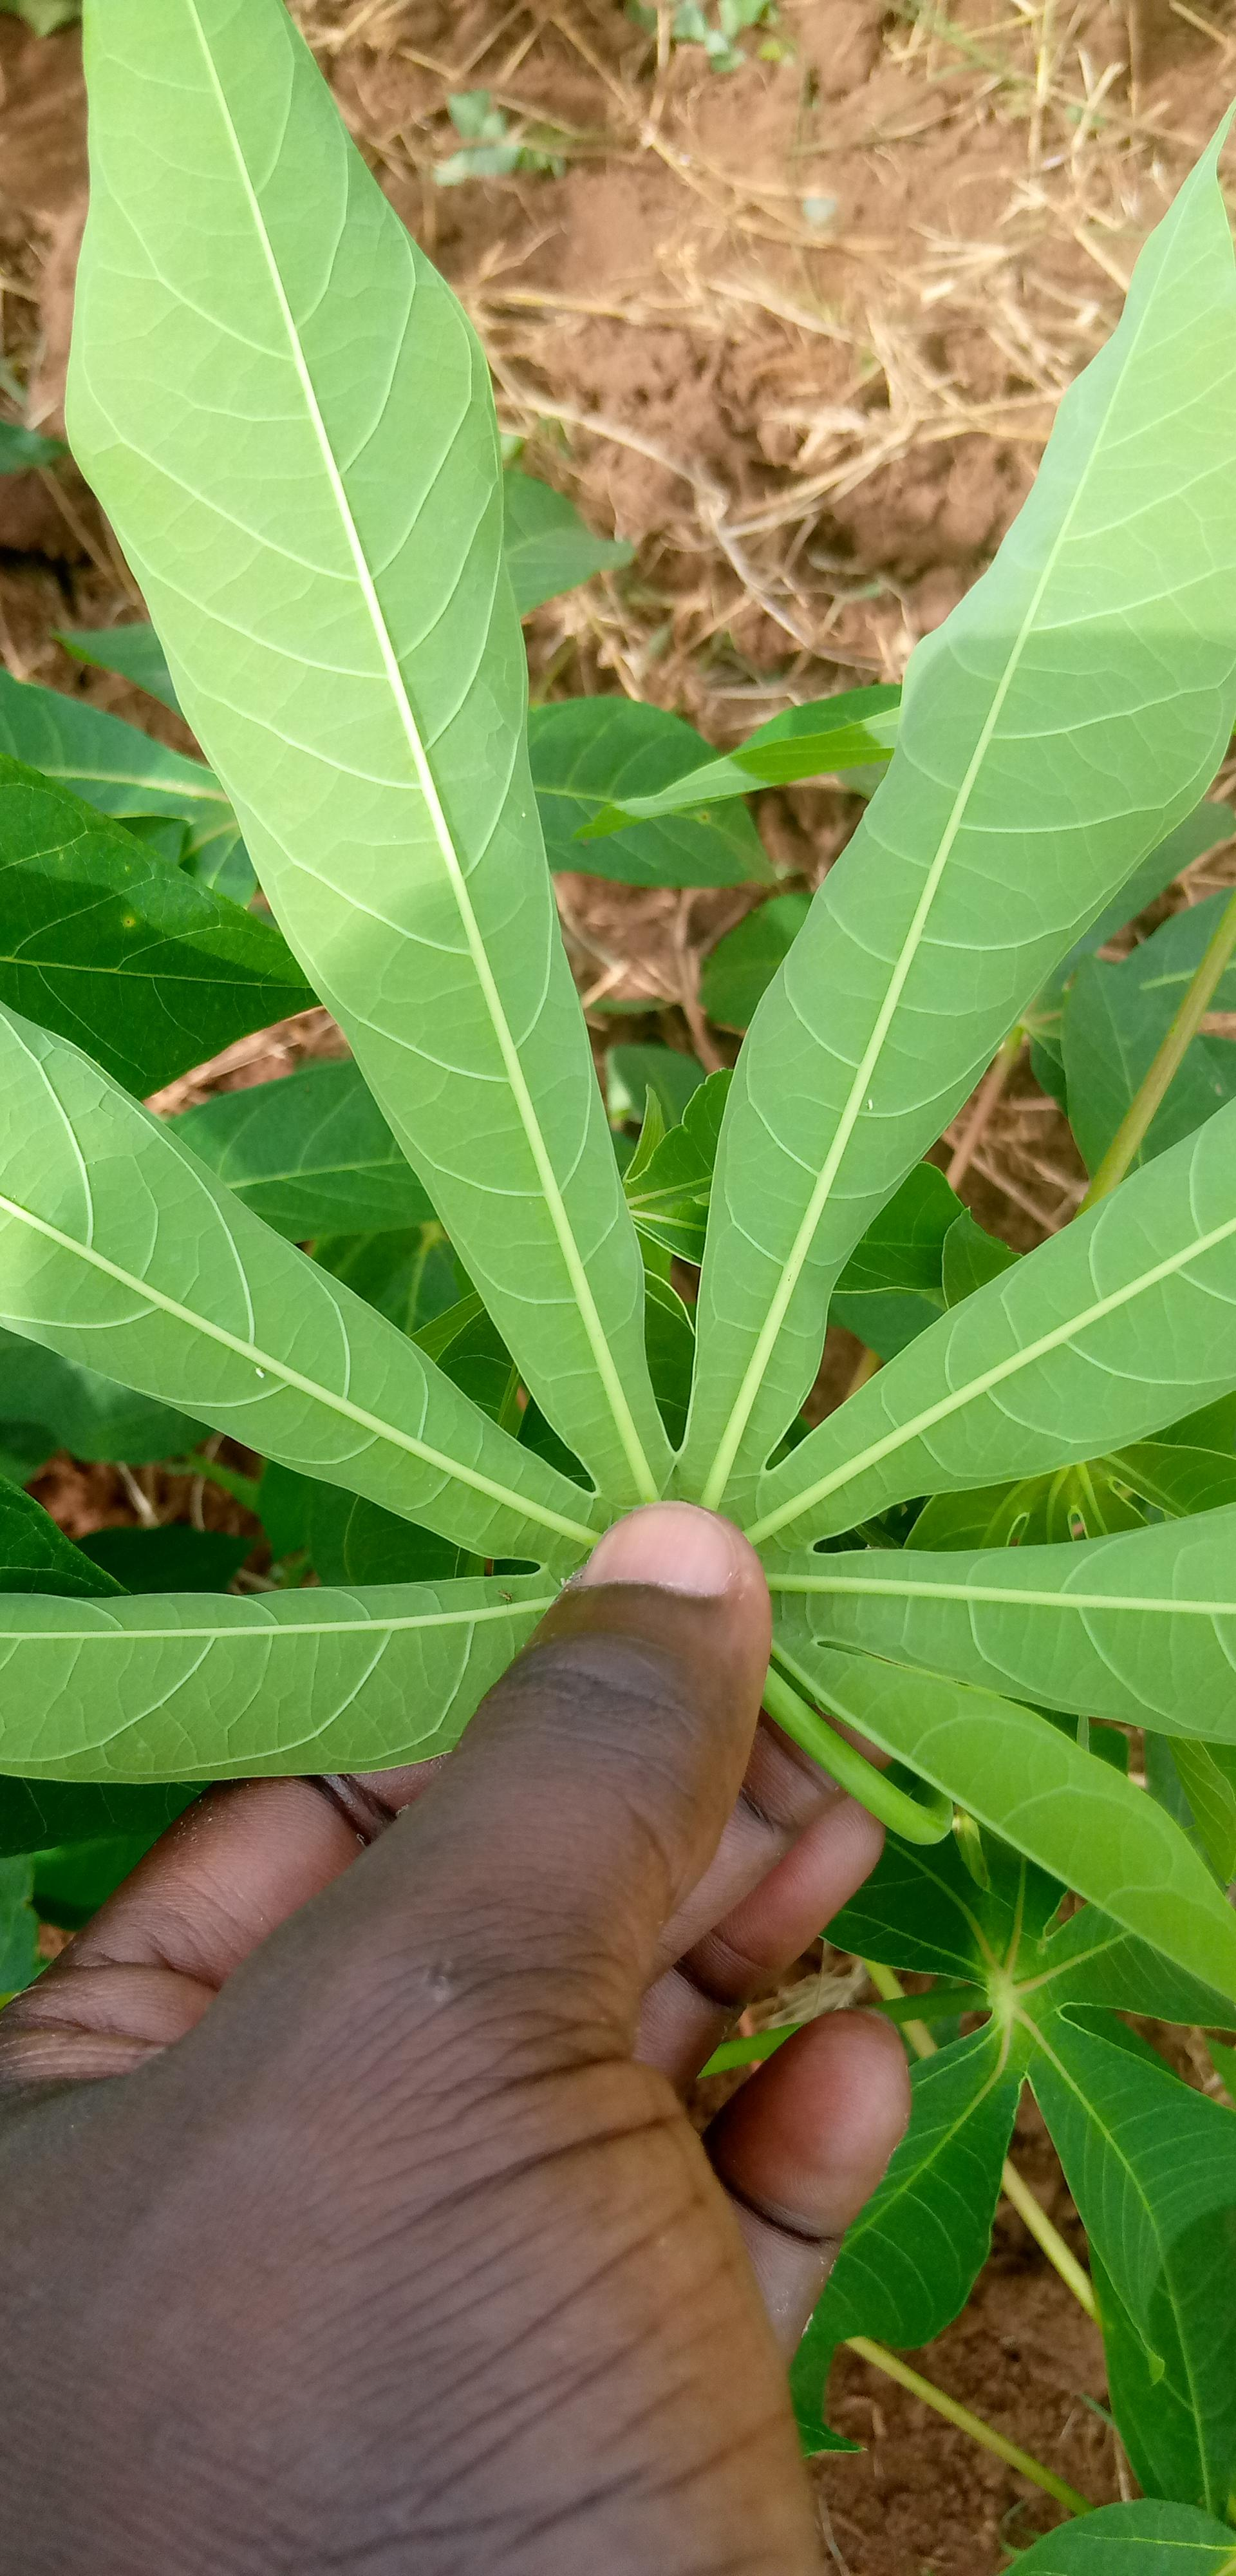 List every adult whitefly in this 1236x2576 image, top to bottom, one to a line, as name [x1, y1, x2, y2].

whitefly [865, 1096, 876, 1113]
whitefly [253, 1363, 267, 1380]